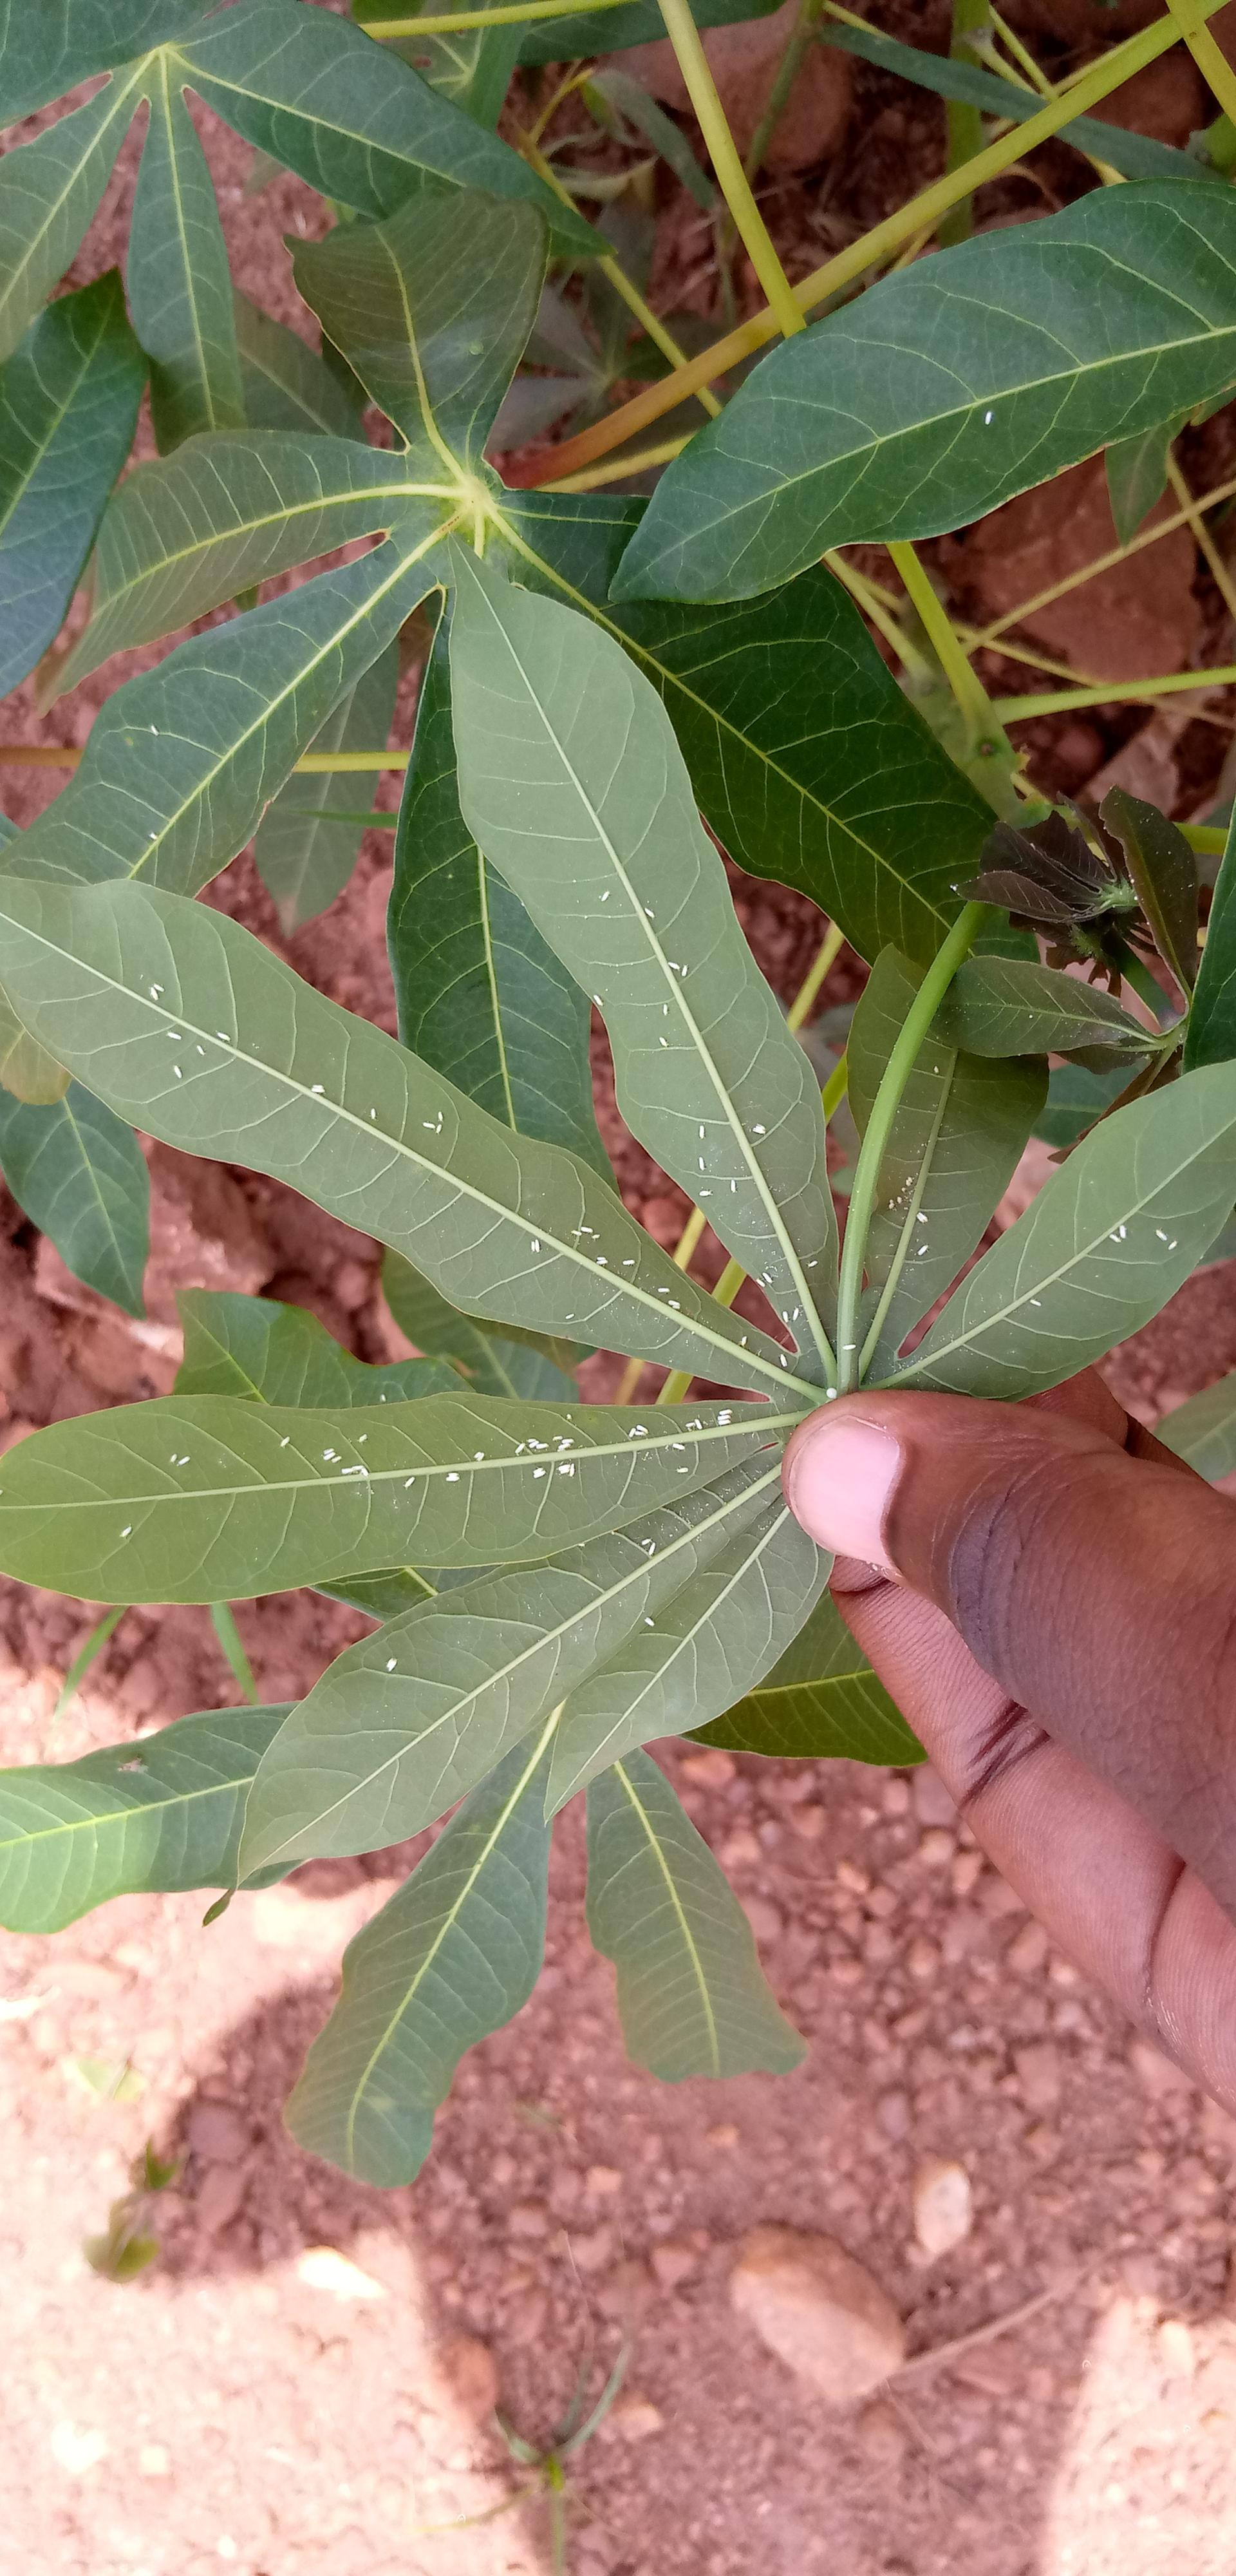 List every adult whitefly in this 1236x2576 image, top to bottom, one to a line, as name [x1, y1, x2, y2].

whitefly [982, 408, 996, 427]
whitefly [149, 723, 162, 738]
whitefly [147, 832, 159, 844]
whitefly [600, 888, 612, 904]
whitefly [643, 907, 657, 918]
whitefly [667, 960, 680, 971]
whitefly [680, 962, 690, 979]
whitefly [152, 982, 165, 994]
whitefly [149, 986, 160, 1002]
whitefly [591, 994, 606, 1007]
whitefly [661, 1001, 671, 1018]
whitefly [165, 1030, 183, 1041]
whitefly [216, 1031, 232, 1043]
whitefly [657, 1036, 671, 1048]
whitefly [196, 1043, 206, 1057]
whitefly [173, 1065, 184, 1080]
whitefly [311, 1084, 324, 1089]
whitefly [310, 1088, 326, 1094]
whitefly [370, 1106, 378, 1122]
whitefly [437, 1110, 445, 1122]
whitefly [421, 1121, 436, 1130]
whitefly [754, 1122, 766, 1132]
whitefly [435, 1123, 442, 1135]
whitefly [697, 1123, 707, 1141]
whitefly [751, 1128, 766, 1137]
whitefly [698, 1156, 707, 1172]
whitefly [729, 1179, 738, 1194]
whitefly [697, 1189, 713, 1197]
whitefly [918, 1212, 929, 1224]
whitefly [915, 1213, 925, 1224]
whitefly [1119, 1224, 1128, 1241]
whitefly [580, 1225, 594, 1235]
whitefly [1155, 1227, 1168, 1242]
whitefly [569, 1229, 583, 1238]
whitefly [1107, 1233, 1123, 1244]
whitefly [591, 1233, 601, 1241]
whitefly [534, 1238, 541, 1255]
whitefly [1166, 1239, 1179, 1251]
whitefly [530, 1240, 535, 1253]
whitefly [916, 1244, 930, 1258]
whitefly [595, 1255, 606, 1261]
whitefly [621, 1258, 637, 1267]
whitefly [595, 1260, 608, 1266]
whitefly [806, 1260, 819, 1271]
whitefly [761, 1271, 774, 1285]
whitefly [755, 1277, 766, 1289]
whitefly [656, 1286, 671, 1294]
whitefly [1029, 1298, 1044, 1308]
whitefly [667, 1299, 682, 1307]
whitefly [671, 1305, 681, 1311]
whitefly [791, 1306, 801, 1322]
whitefly [782, 1309, 791, 1323]
whitefly [563, 1312, 576, 1321]
whitefly [739, 1334, 749, 1347]
whitefly [841, 1343, 858, 1351]
whitefly [778, 1353, 791, 1368]
whitefly [717, 1408, 734, 1416]
whitefly [565, 1412, 574, 1422]
whitefly [716, 1414, 732, 1420]
whitefly [693, 1417, 704, 1430]
whitefly [716, 1420, 733, 1426]
whitefly [684, 1421, 696, 1429]
whitefly [636, 1425, 649, 1435]
whitefly [628, 1427, 637, 1438]
whitefly [634, 1430, 646, 1437]
whitefly [359, 1432, 368, 1444]
whitefly [279, 1435, 292, 1450]
whitefly [551, 1435, 563, 1443]
whitefly [527, 1438, 536, 1444]
whitefly [561, 1438, 576, 1443]
whitefly [528, 1441, 540, 1450]
whitefly [514, 1442, 526, 1455]
whitefly [536, 1443, 551, 1450]
whitefly [558, 1443, 572, 1450]
whitefly [672, 1443, 687, 1452]
whitefly [323, 1447, 335, 1457]
whitefly [473, 1451, 481, 1460]
whitefly [324, 1452, 336, 1463]
whitefly [169, 1452, 180, 1464]
whitefly [476, 1452, 485, 1462]
whitefly [178, 1455, 192, 1466]
whitefly [331, 1455, 342, 1465]
whitefly [568, 1462, 576, 1478]
whitefly [558, 1463, 570, 1472]
whitefly [353, 1464, 364, 1472]
whitefly [675, 1465, 689, 1475]
whitefly [361, 1467, 370, 1477]
whitefly [533, 1467, 545, 1475]
whitefly [341, 1468, 353, 1475]
whitefly [559, 1468, 570, 1476]
whitefly [533, 1470, 546, 1480]
whitefly [447, 1472, 462, 1477]
whitefly [402, 1475, 417, 1490]
whitefly [444, 1476, 462, 1482]
whitefly [118, 1524, 134, 1539]
whitefly [640, 1538, 653, 1547]
whitefly [647, 1541, 657, 1557]
whitefly [643, 1616, 657, 1628]
whitefly [386, 1658, 395, 1668]
whitefly [388, 1659, 397, 1672]